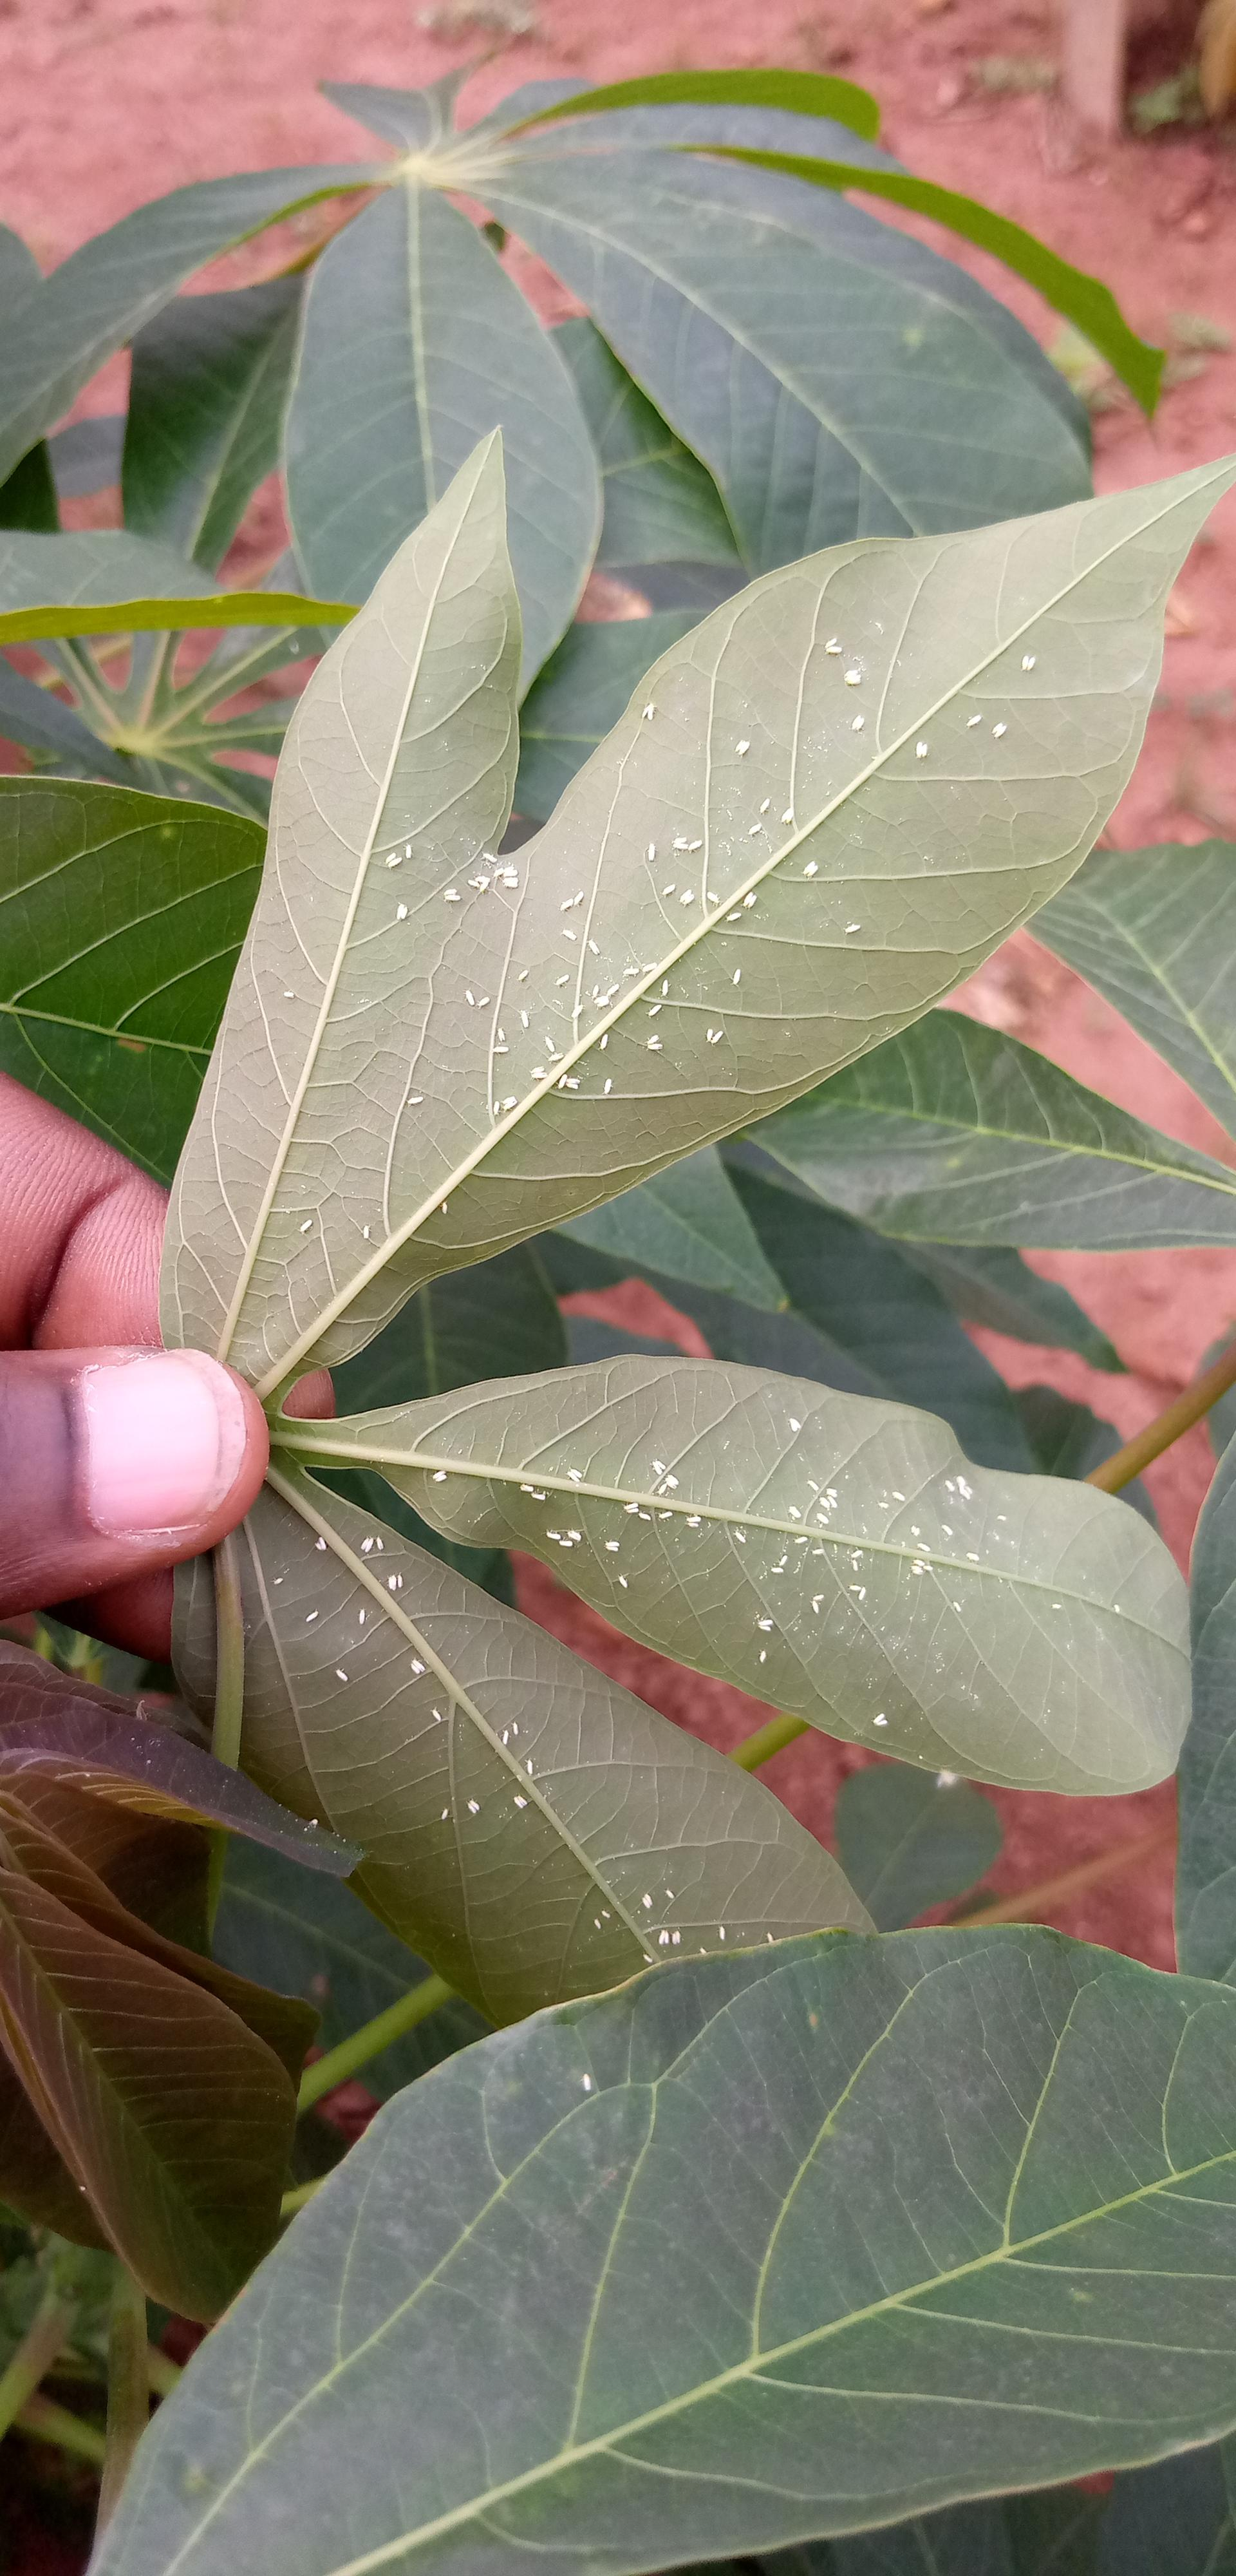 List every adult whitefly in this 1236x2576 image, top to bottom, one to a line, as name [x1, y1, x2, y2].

whitefly [823, 638, 856, 663]
whitefly [1008, 647, 1046, 679]
whitefly [1018, 649, 1042, 673]
whitefly [834, 657, 863, 690]
whitefly [641, 699, 659, 721]
whitefly [955, 706, 985, 734]
whitefly [844, 711, 872, 736]
whitefly [991, 717, 1014, 745]
whitefly [731, 736, 759, 759]
whitefly [907, 737, 935, 762]
whitefly [754, 788, 777, 818]
whitefly [780, 798, 805, 831]
whitefly [747, 817, 767, 842]
whitefly [669, 826, 705, 857]
whitefly [669, 830, 711, 860]
whitefly [641, 835, 669, 871]
whitefly [395, 838, 423, 865]
whitefly [480, 844, 508, 868]
whitefly [379, 846, 409, 877]
whitefly [489, 859, 523, 897]
whitefly [794, 860, 823, 884]
whitefly [500, 864, 536, 904]
whitefly [470, 865, 498, 896]
whitefly [557, 882, 595, 915]
whitefly [657, 883, 695, 909]
whitefly [736, 885, 765, 916]
whitefly [679, 887, 702, 912]
whitefly [438, 888, 469, 907]
whitefly [552, 888, 592, 915]
whitefly [705, 889, 729, 912]
whitefly [391, 899, 417, 923]
whitefly [721, 911, 742, 934]
whitefly [832, 912, 866, 947]
whitefly [559, 918, 583, 950]
whitefly [587, 931, 604, 958]
whitefly [616, 952, 641, 982]
whitefly [637, 952, 654, 979]
whitefly [552, 963, 578, 990]
whitefly [727, 963, 749, 990]
whitefly [515, 966, 540, 987]
whitefly [655, 976, 677, 998]
whitefly [579, 982, 619, 1013]
whitefly [607, 982, 624, 999]
whitefly [279, 985, 299, 1006]
whitefly [455, 985, 490, 1016]
whitefly [586, 985, 610, 1011]
whitefly [456, 989, 484, 1012]
whitefly [638, 1001, 670, 1020]
whitefly [563, 1005, 598, 1023]
whitefly [512, 1007, 537, 1029]
whitefly [704, 1022, 727, 1049]
whitefly [486, 1026, 514, 1044]
whitefly [590, 1026, 622, 1058]
whitefly [534, 1027, 565, 1054]
whitefly [645, 1035, 670, 1060]
whitefly [540, 1037, 566, 1067]
whitefly [484, 1042, 512, 1064]
whitefly [523, 1060, 553, 1086]
whitefly [543, 1064, 582, 1101]
whitefly [550, 1066, 582, 1096]
whitefly [597, 1077, 619, 1104]
whitefly [485, 1086, 525, 1121]
whitefly [399, 1086, 435, 1112]
whitefly [480, 1088, 522, 1120]
whitefly [439, 1195, 461, 1217]
whitefly [286, 1212, 323, 1240]
whitefly [353, 1215, 376, 1244]
whitefly [783, 1406, 808, 1435]
whitefly [559, 1459, 592, 1495]
whitefly [566, 1459, 594, 1490]
whitefly [642, 1459, 667, 1482]
whitefly [430, 1462, 454, 1493]
whitefly [657, 1468, 680, 1497]
whitefly [954, 1471, 980, 1503]
whitefly [515, 1473, 543, 1501]
whitefly [801, 1473, 824, 1496]
whitefly [944, 1474, 963, 1499]
whitefly [818, 1478, 840, 1511]
whitefly [653, 1482, 669, 1504]
whitefly [886, 1482, 914, 1509]
whitefly [530, 1484, 555, 1511]
whitefly [617, 1494, 635, 1522]
whitefly [629, 1502, 654, 1527]
whitefly [780, 1502, 808, 1527]
whitefly [655, 1503, 675, 1532]
whitefly [812, 1511, 832, 1532]
whitefly [684, 1513, 706, 1532]
whitefly [933, 1515, 959, 1543]
whitefly [540, 1518, 570, 1549]
whitefly [910, 1518, 929, 1542]
whitefly [724, 1522, 749, 1549]
whitefly [307, 1525, 333, 1557]
whitefly [566, 1525, 588, 1547]
whitefly [368, 1526, 393, 1557]
whitefly [603, 1528, 629, 1559]
whitefly [789, 1531, 810, 1553]
whitefly [359, 1532, 382, 1560]
whitefly [555, 1532, 579, 1556]
whitefly [909, 1533, 935, 1555]
whitefly [796, 1539, 834, 1569]
whitefly [840, 1543, 869, 1575]
whitefly [957, 1543, 979, 1566]
whitefly [765, 1549, 791, 1581]
whitefly [908, 1553, 937, 1581]
whitefly [379, 1565, 408, 1598]
whitefly [385, 1565, 415, 1600]
whitefly [265, 1571, 294, 1591]
whitefly [616, 1571, 637, 1595]
whitefly [848, 1577, 868, 1604]
whitefly [802, 1586, 828, 1618]
whitefly [938, 1591, 962, 1613]
whitefly [1039, 1594, 1061, 1618]
whitefly [1106, 1595, 1128, 1618]
whitefly [342, 1597, 375, 1629]
whitefly [299, 1601, 322, 1624]
whitefly [749, 1613, 777, 1634]
whitefly [751, 1642, 784, 1669]
whitefly [323, 1655, 359, 1693]
whitefly [394, 1655, 430, 1679]
whitefly [424, 1696, 452, 1727]
whitefly [502, 1711, 530, 1740]
whitefly [493, 1720, 521, 1754]
whitefly [518, 1750, 539, 1780]
whitefly [509, 1790, 530, 1816]
whitefly [456, 1796, 487, 1822]
whitefly [435, 1799, 458, 1825]
whitefly [661, 1878, 683, 1906]
whitefly [635, 1885, 657, 1915]
whitefly [592, 1906, 617, 1927]
whitefly [584, 1913, 609, 1946]
whitefly [708, 1915, 733, 1945]
whitefly [648, 1922, 673, 1955]
whitefly [670, 1924, 689, 1955]
whitefly [759, 1924, 775, 1951]
whitefly [695, 1935, 711, 1961]
whitefly [641, 1941, 663, 1970]